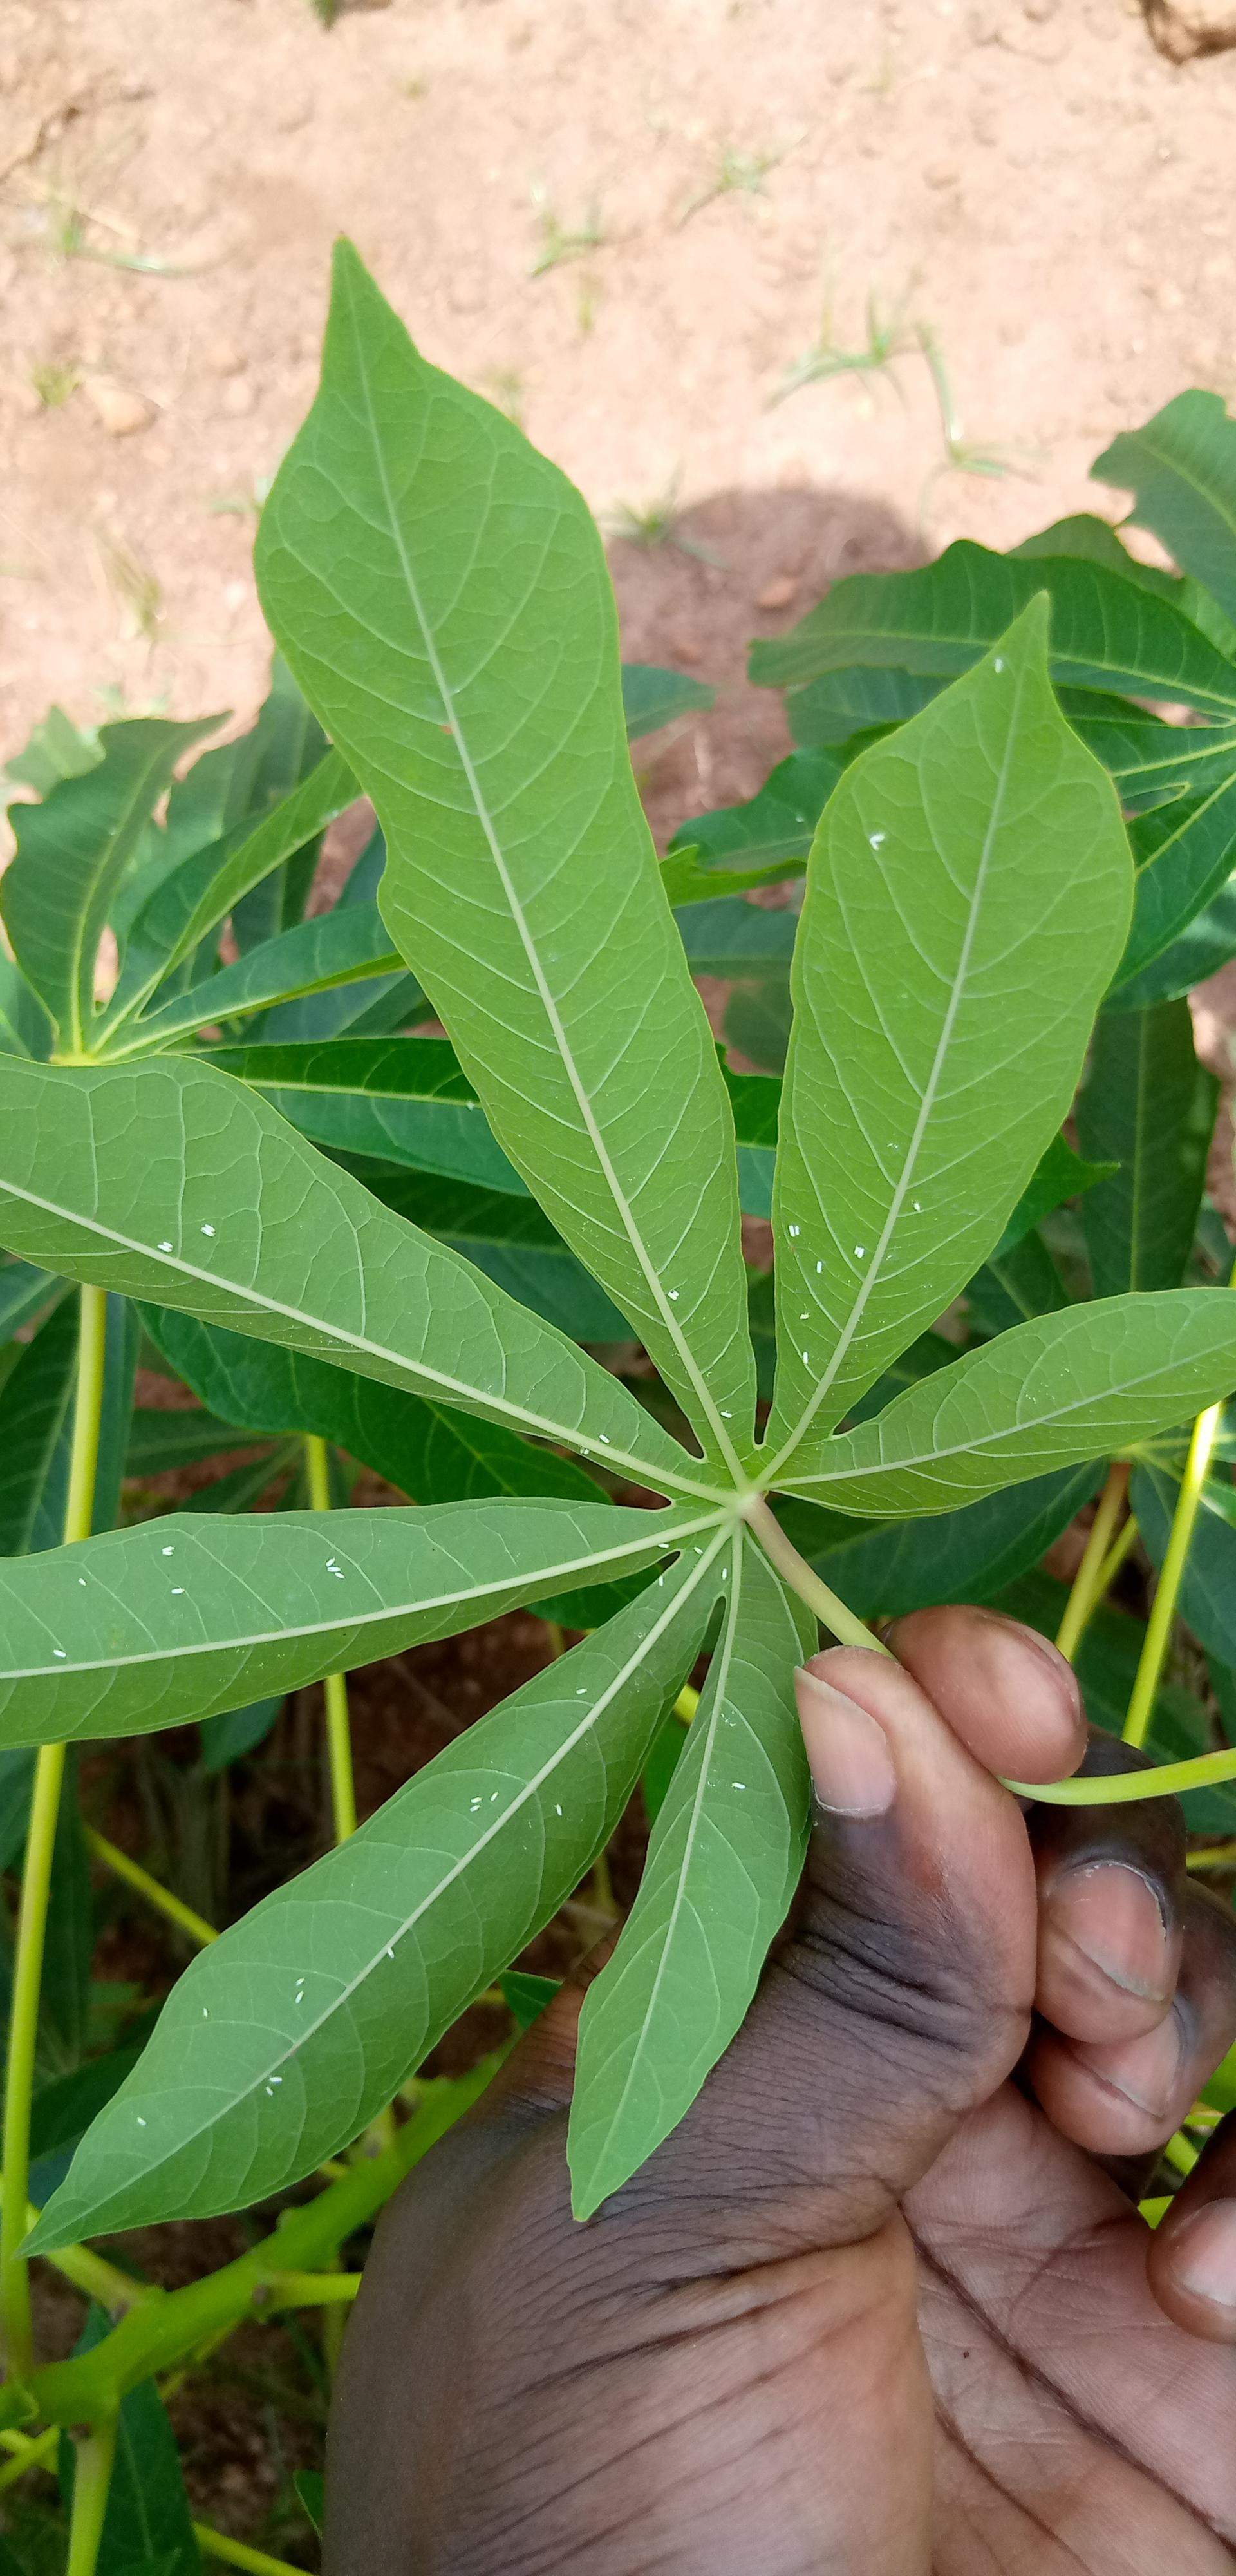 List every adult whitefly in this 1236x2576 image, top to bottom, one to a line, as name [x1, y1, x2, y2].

whitefly [868, 833, 886, 842]
whitefly [912, 1200, 922, 1213]
whitefly [203, 1223, 216, 1233]
whitefly [787, 1224, 796, 1238]
whitefly [794, 1224, 801, 1236]
whitefly [199, 1226, 215, 1238]
whitefly [162, 1241, 174, 1249]
whitefly [156, 1244, 173, 1254]
whitefly [853, 1245, 860, 1256]
whitefly [857, 1247, 865, 1259]
whitefly [814, 1260, 823, 1276]
whitefly [671, 1289, 681, 1297]
whitefly [666, 1291, 678, 1302]
whitefly [797, 1312, 811, 1321]
whitefly [801, 1350, 810, 1367]
whitefly [719, 1410, 733, 1421]
whitefly [597, 1432, 612, 1445]
whitefly [583, 1448, 590, 1455]
whitefly [657, 1542, 670, 1550]
whitefly [160, 1545, 175, 1551]
whitefly [691, 1545, 705, 1557]
whitefly [161, 1551, 175, 1557]
whitefly [324, 1557, 337, 1567]
whitefly [326, 1566, 342, 1573]
whitefly [720, 1566, 730, 1582]
whitefly [333, 1572, 346, 1580]
whitefly [657, 1574, 666, 1589]
whitefly [77, 1576, 88, 1588]
whitefly [169, 1586, 187, 1596]
whitefly [52, 1647, 68, 1660]
whitefly [574, 1686, 589, 1696]
whitefly [729, 1781, 748, 1792]
whitefly [488, 1790, 499, 1803]
whitefly [469, 1795, 483, 1804]
whitefly [554, 1803, 564, 1818]
whitefly [469, 1803, 482, 1814]
whitefly [386, 1945, 397, 1960]
whitefly [294, 1976, 306, 1987]
whitefly [293, 1989, 305, 2005]
whitefly [268, 2075, 284, 2084]
whitefly [265, 2085, 276, 2097]
whitefly [136, 2115, 149, 2128]